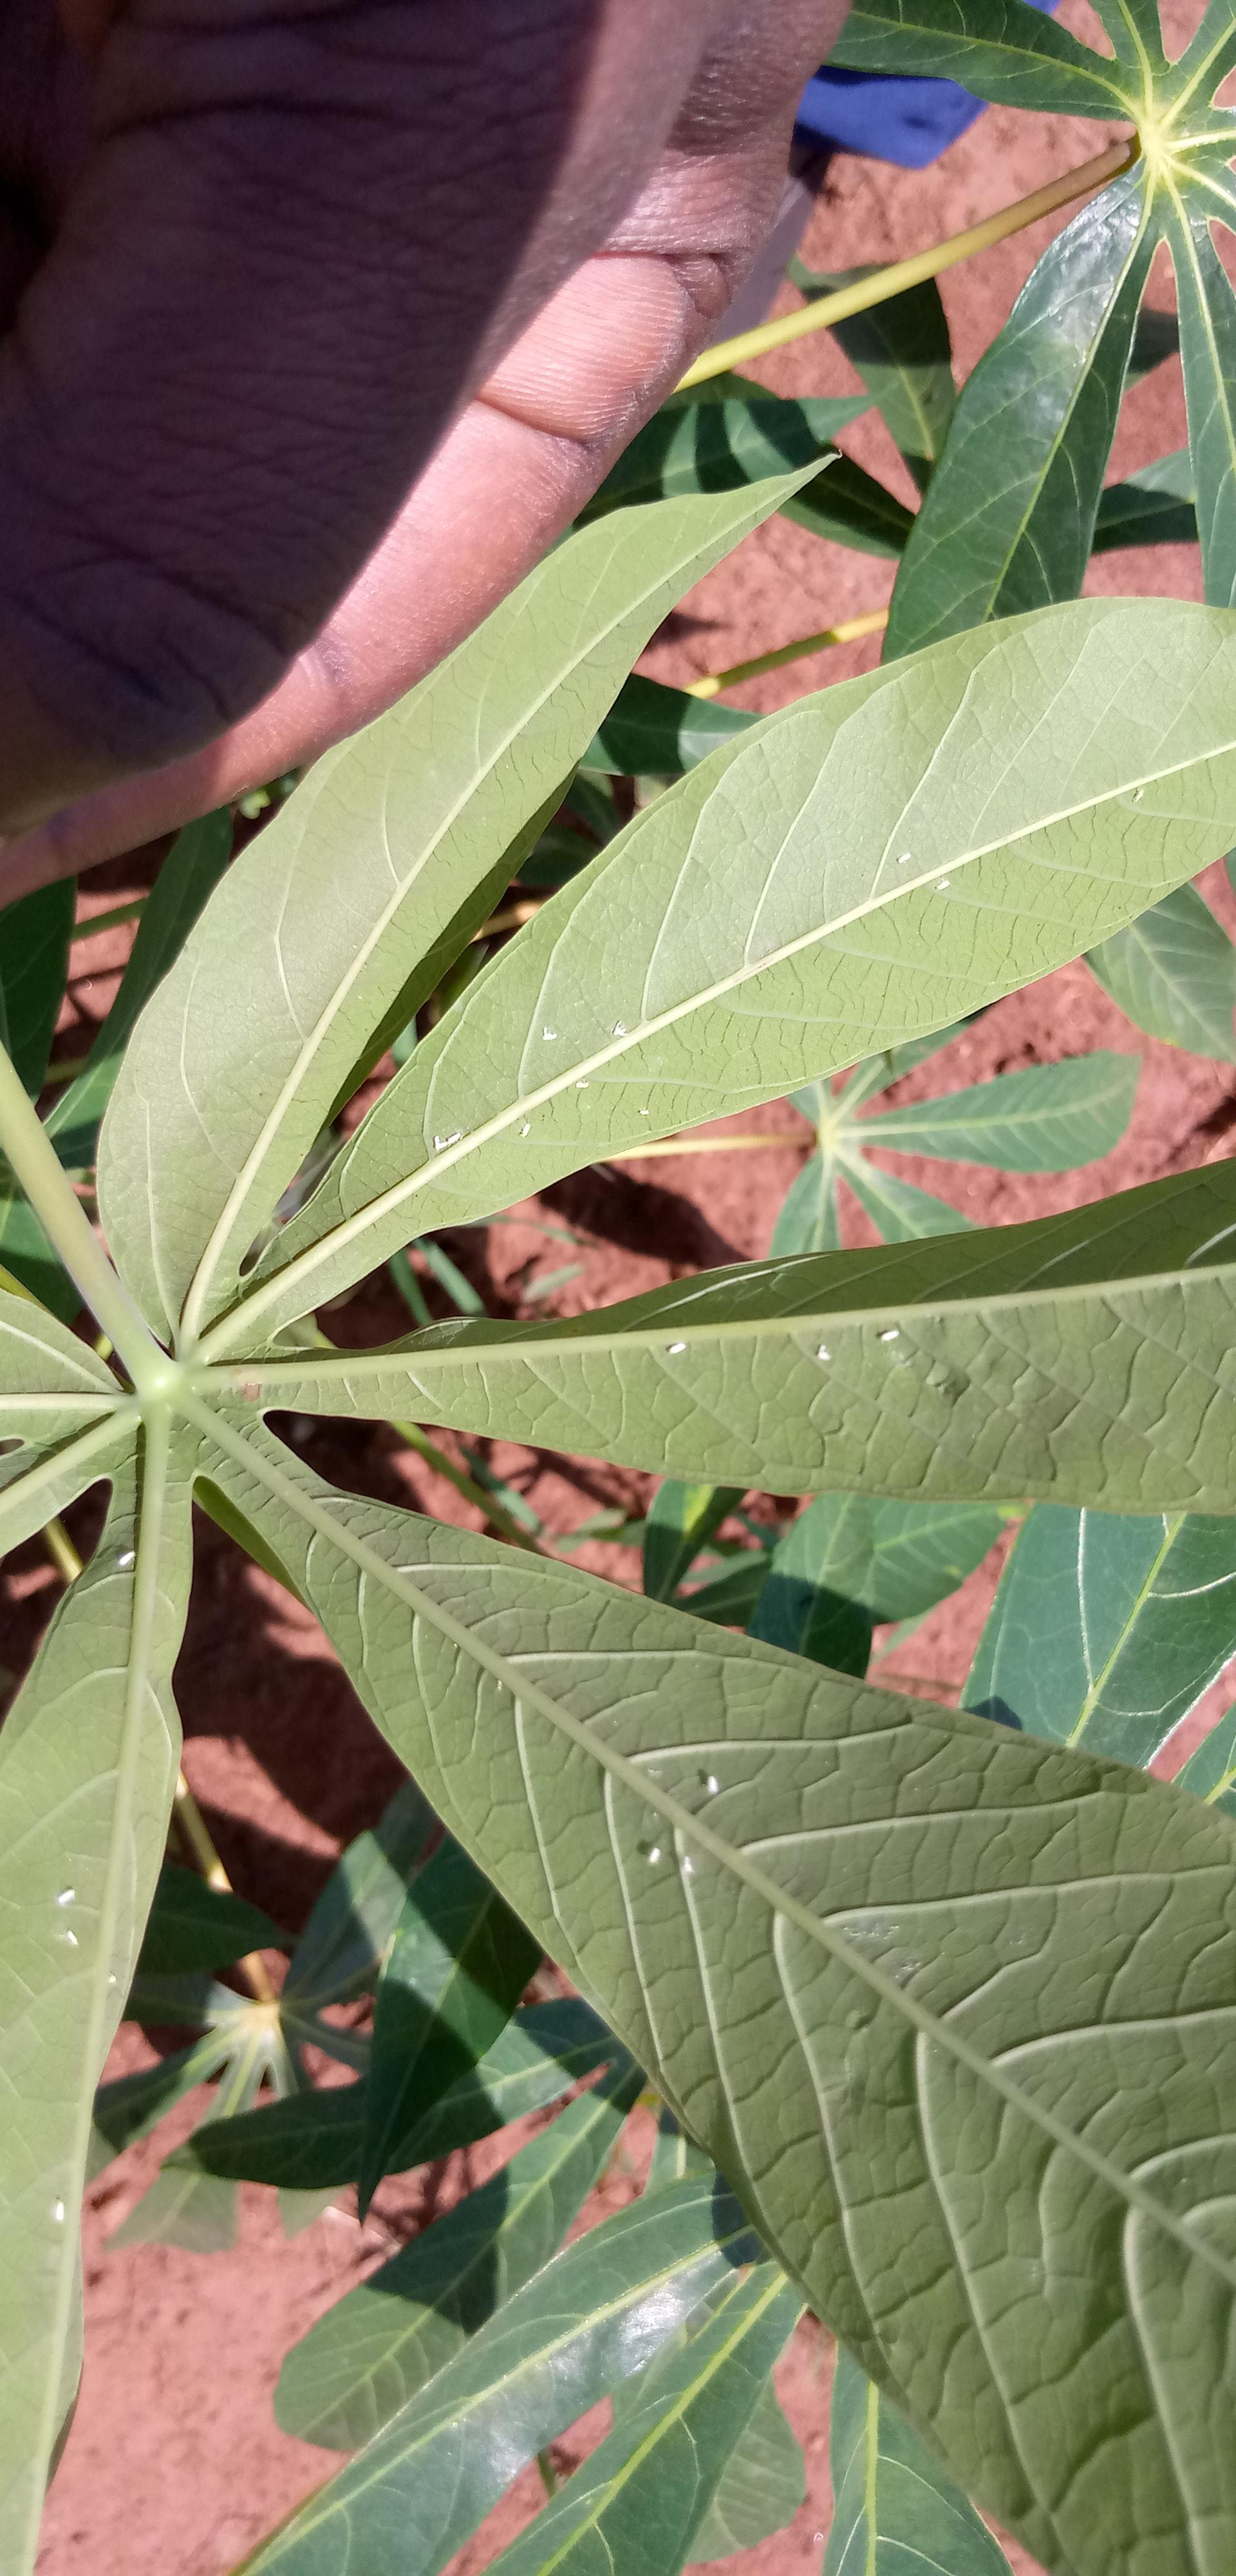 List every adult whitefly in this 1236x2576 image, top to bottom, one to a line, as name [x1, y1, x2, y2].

whitefly [1123, 787, 1152, 813]
whitefly [885, 844, 919, 874]
whitefly [932, 874, 958, 898]
whitefly [603, 1015, 631, 1046]
whitefly [542, 1018, 557, 1050]
whitefly [568, 1074, 603, 1102]
whitefly [632, 1100, 653, 1128]
whitefly [509, 1119, 547, 1147]
whitefly [418, 1124, 467, 1161]
whitefly [869, 1325, 909, 1349]
whitefly [655, 1328, 691, 1361]
whitefly [810, 1338, 838, 1373]
whitefly [114, 1548, 156, 1573]
whitefly [691, 1765, 728, 1810]
whitefly [631, 1833, 664, 1873]
whitefly [674, 1850, 706, 1883]
whitefly [41, 1878, 84, 1908]
whitefly [57, 1925, 84, 1956]
whitefly [105, 1974, 121, 1986]
whitefly [51, 2190, 70, 2226]